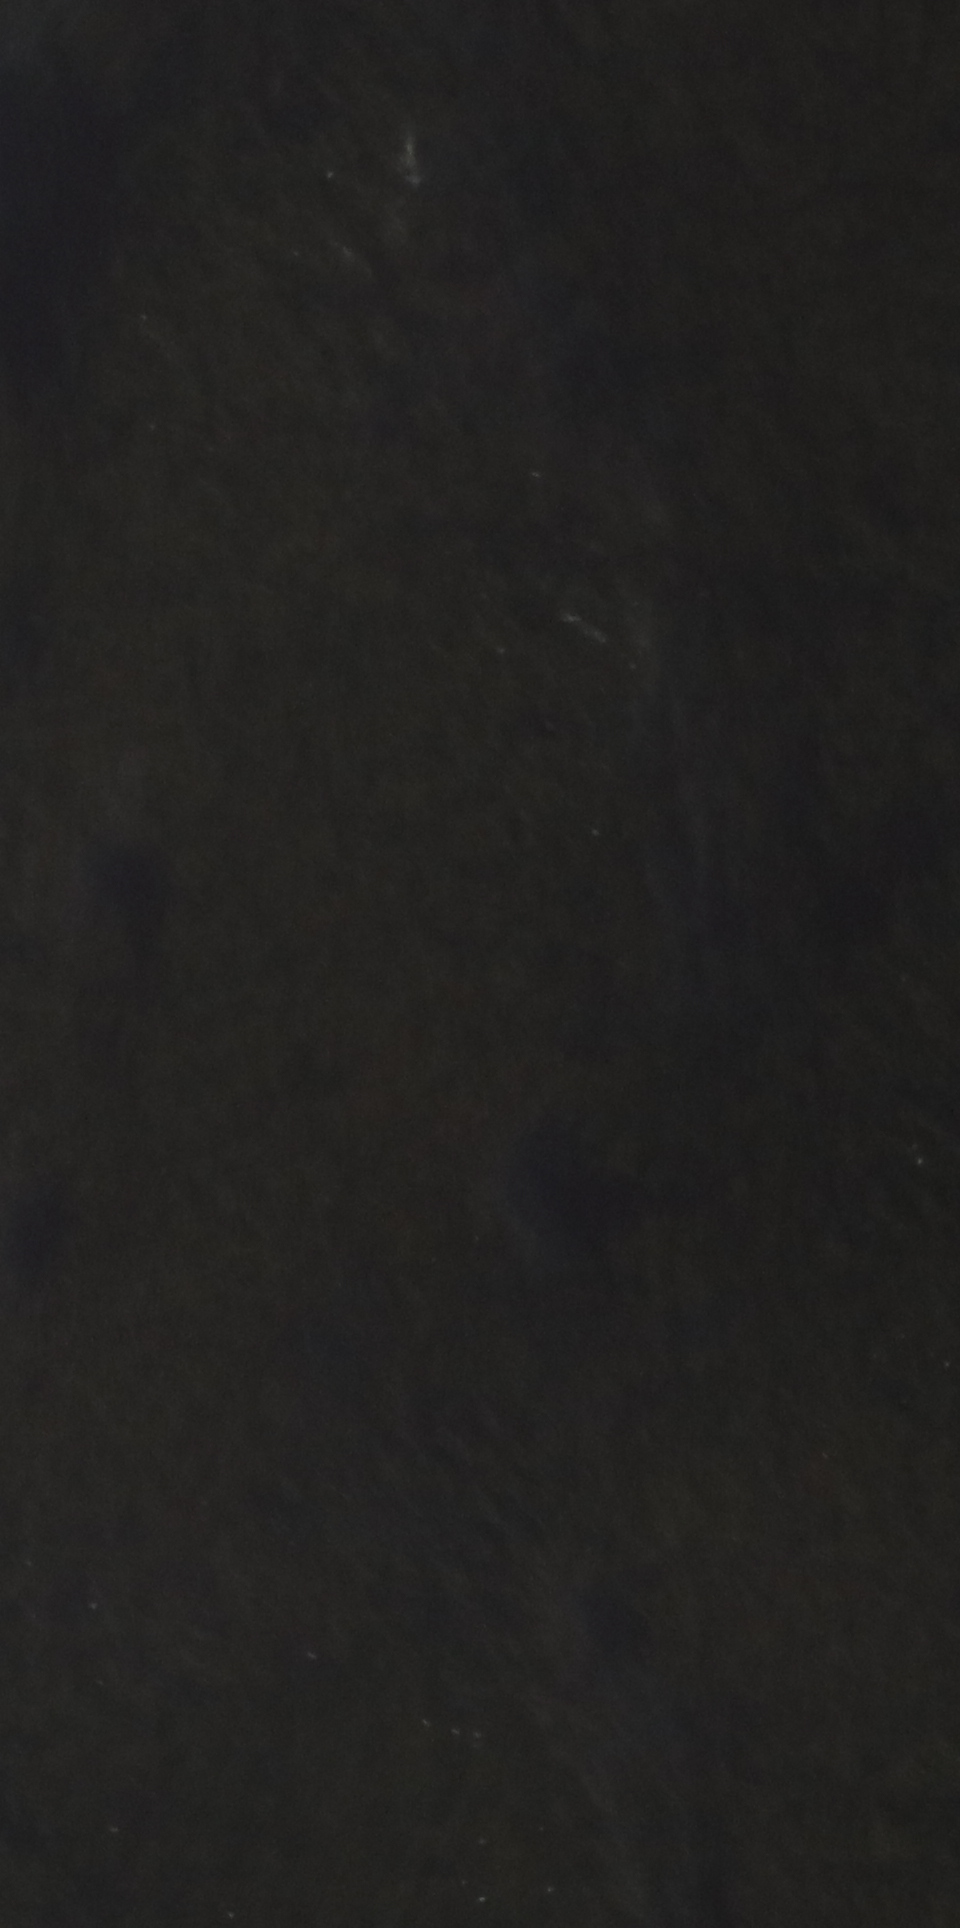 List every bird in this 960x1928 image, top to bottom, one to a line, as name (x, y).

None